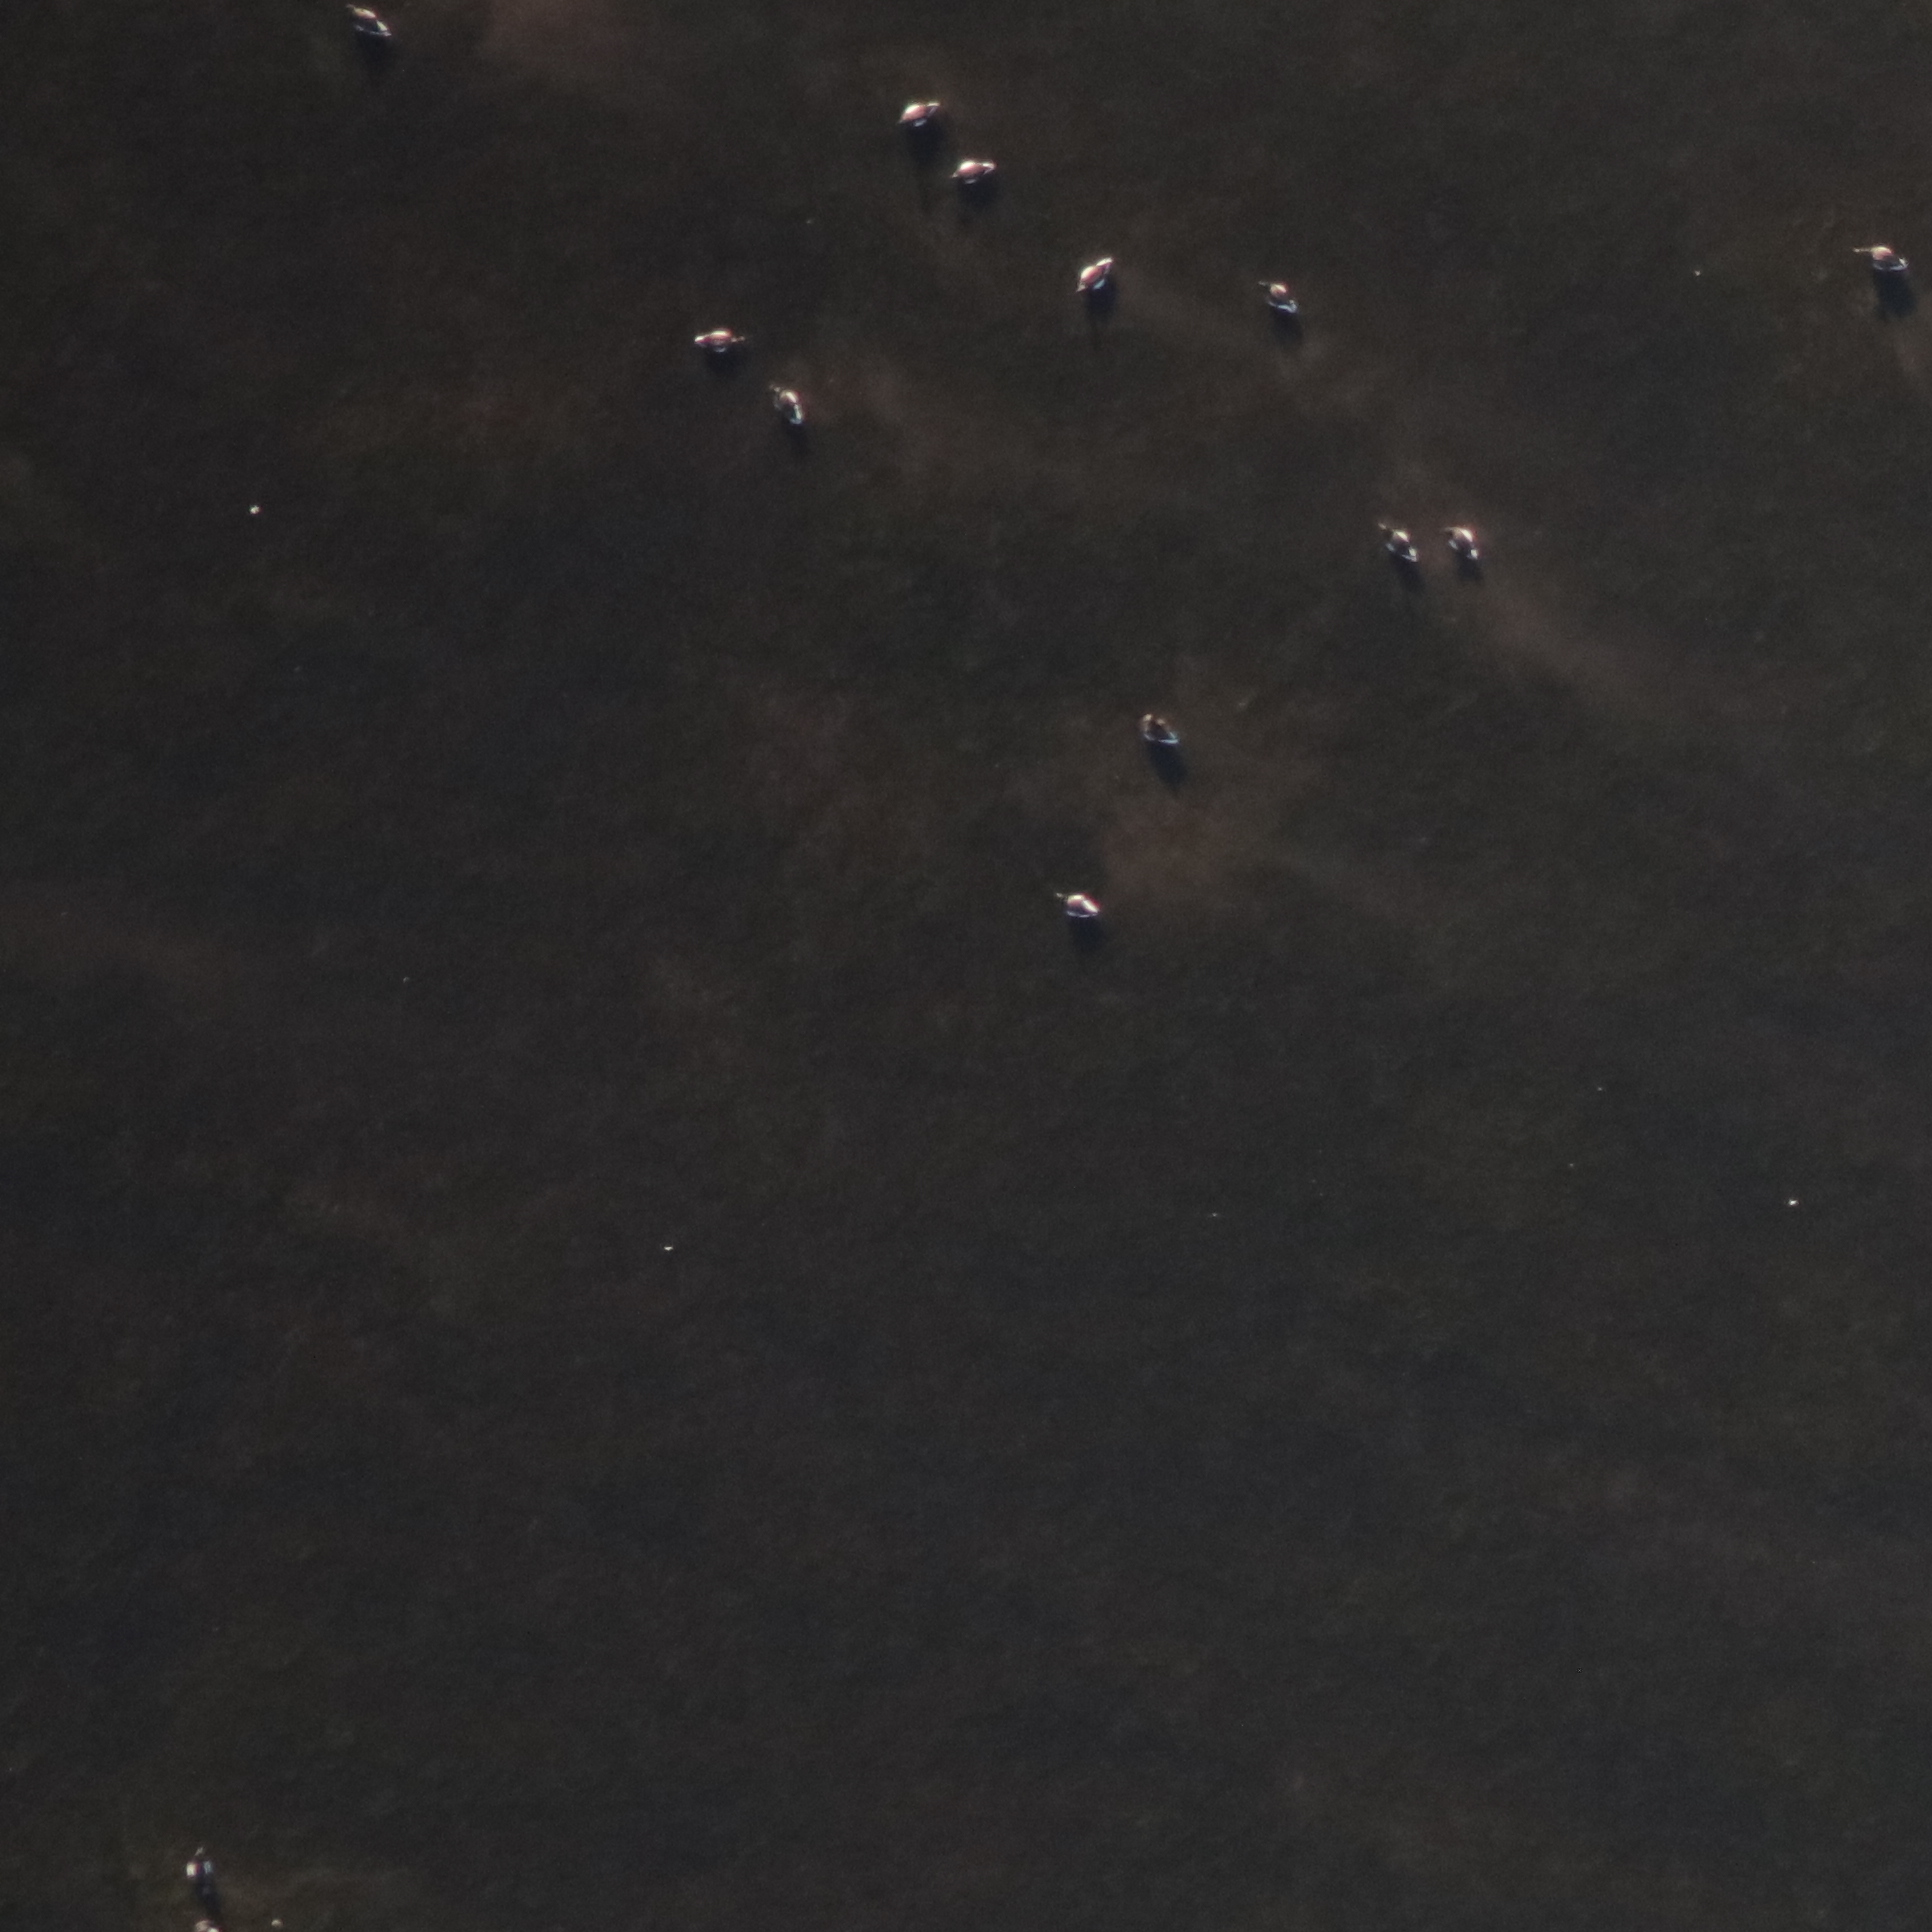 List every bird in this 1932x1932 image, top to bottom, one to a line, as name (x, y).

brant (366, 19)
brant (920, 113)
brant (974, 172)
brant (1881, 259)
brant (1095, 277)
brant (1278, 297)
brant (719, 342)
brant (787, 404)
brant (1463, 541)
brant (1398, 543)
brant (1157, 732)
brant (1076, 906)
brant (199, 1865)